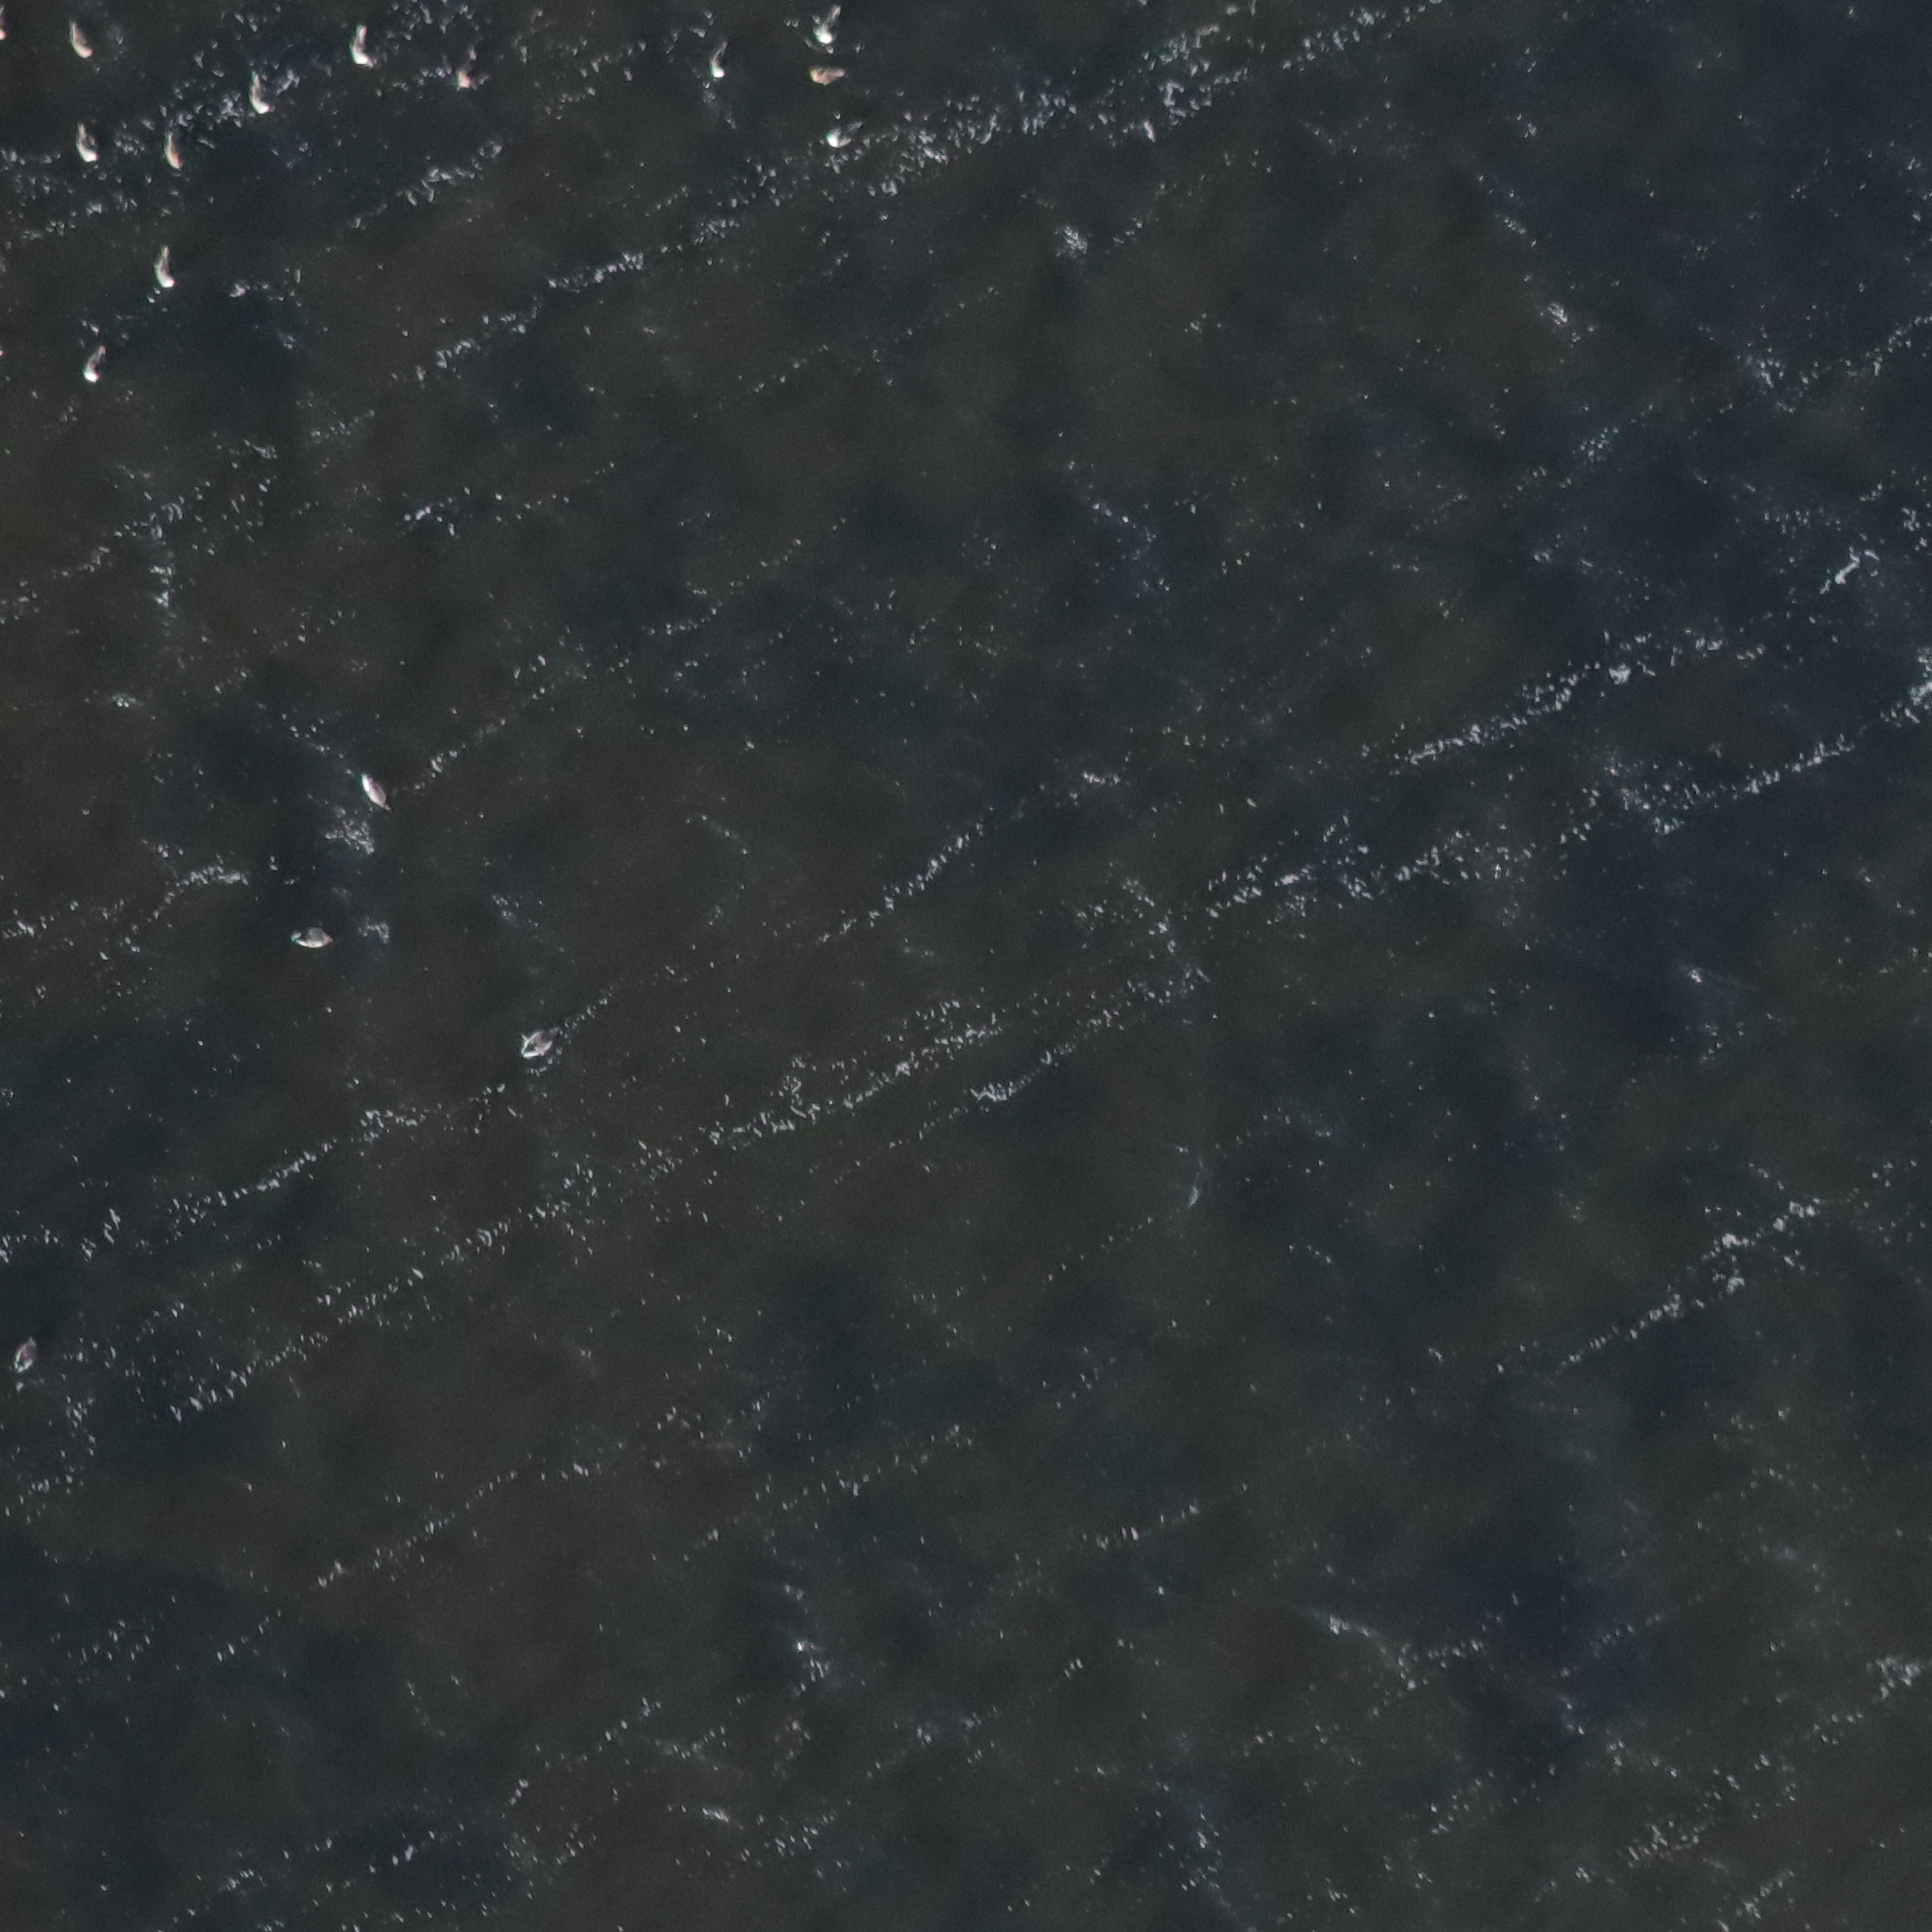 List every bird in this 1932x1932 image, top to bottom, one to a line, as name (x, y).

other bird (830, 28)
other bird (79, 42)
other bird (365, 52)
other bird (718, 63)
other bird (470, 75)
other bird (827, 75)
other bird (262, 97)
other bird (87, 145)
other bird (173, 148)
other bird (166, 270)
other bird (93, 369)
brant (375, 790)
brant (314, 936)
brant (548, 1037)
brant (26, 1359)